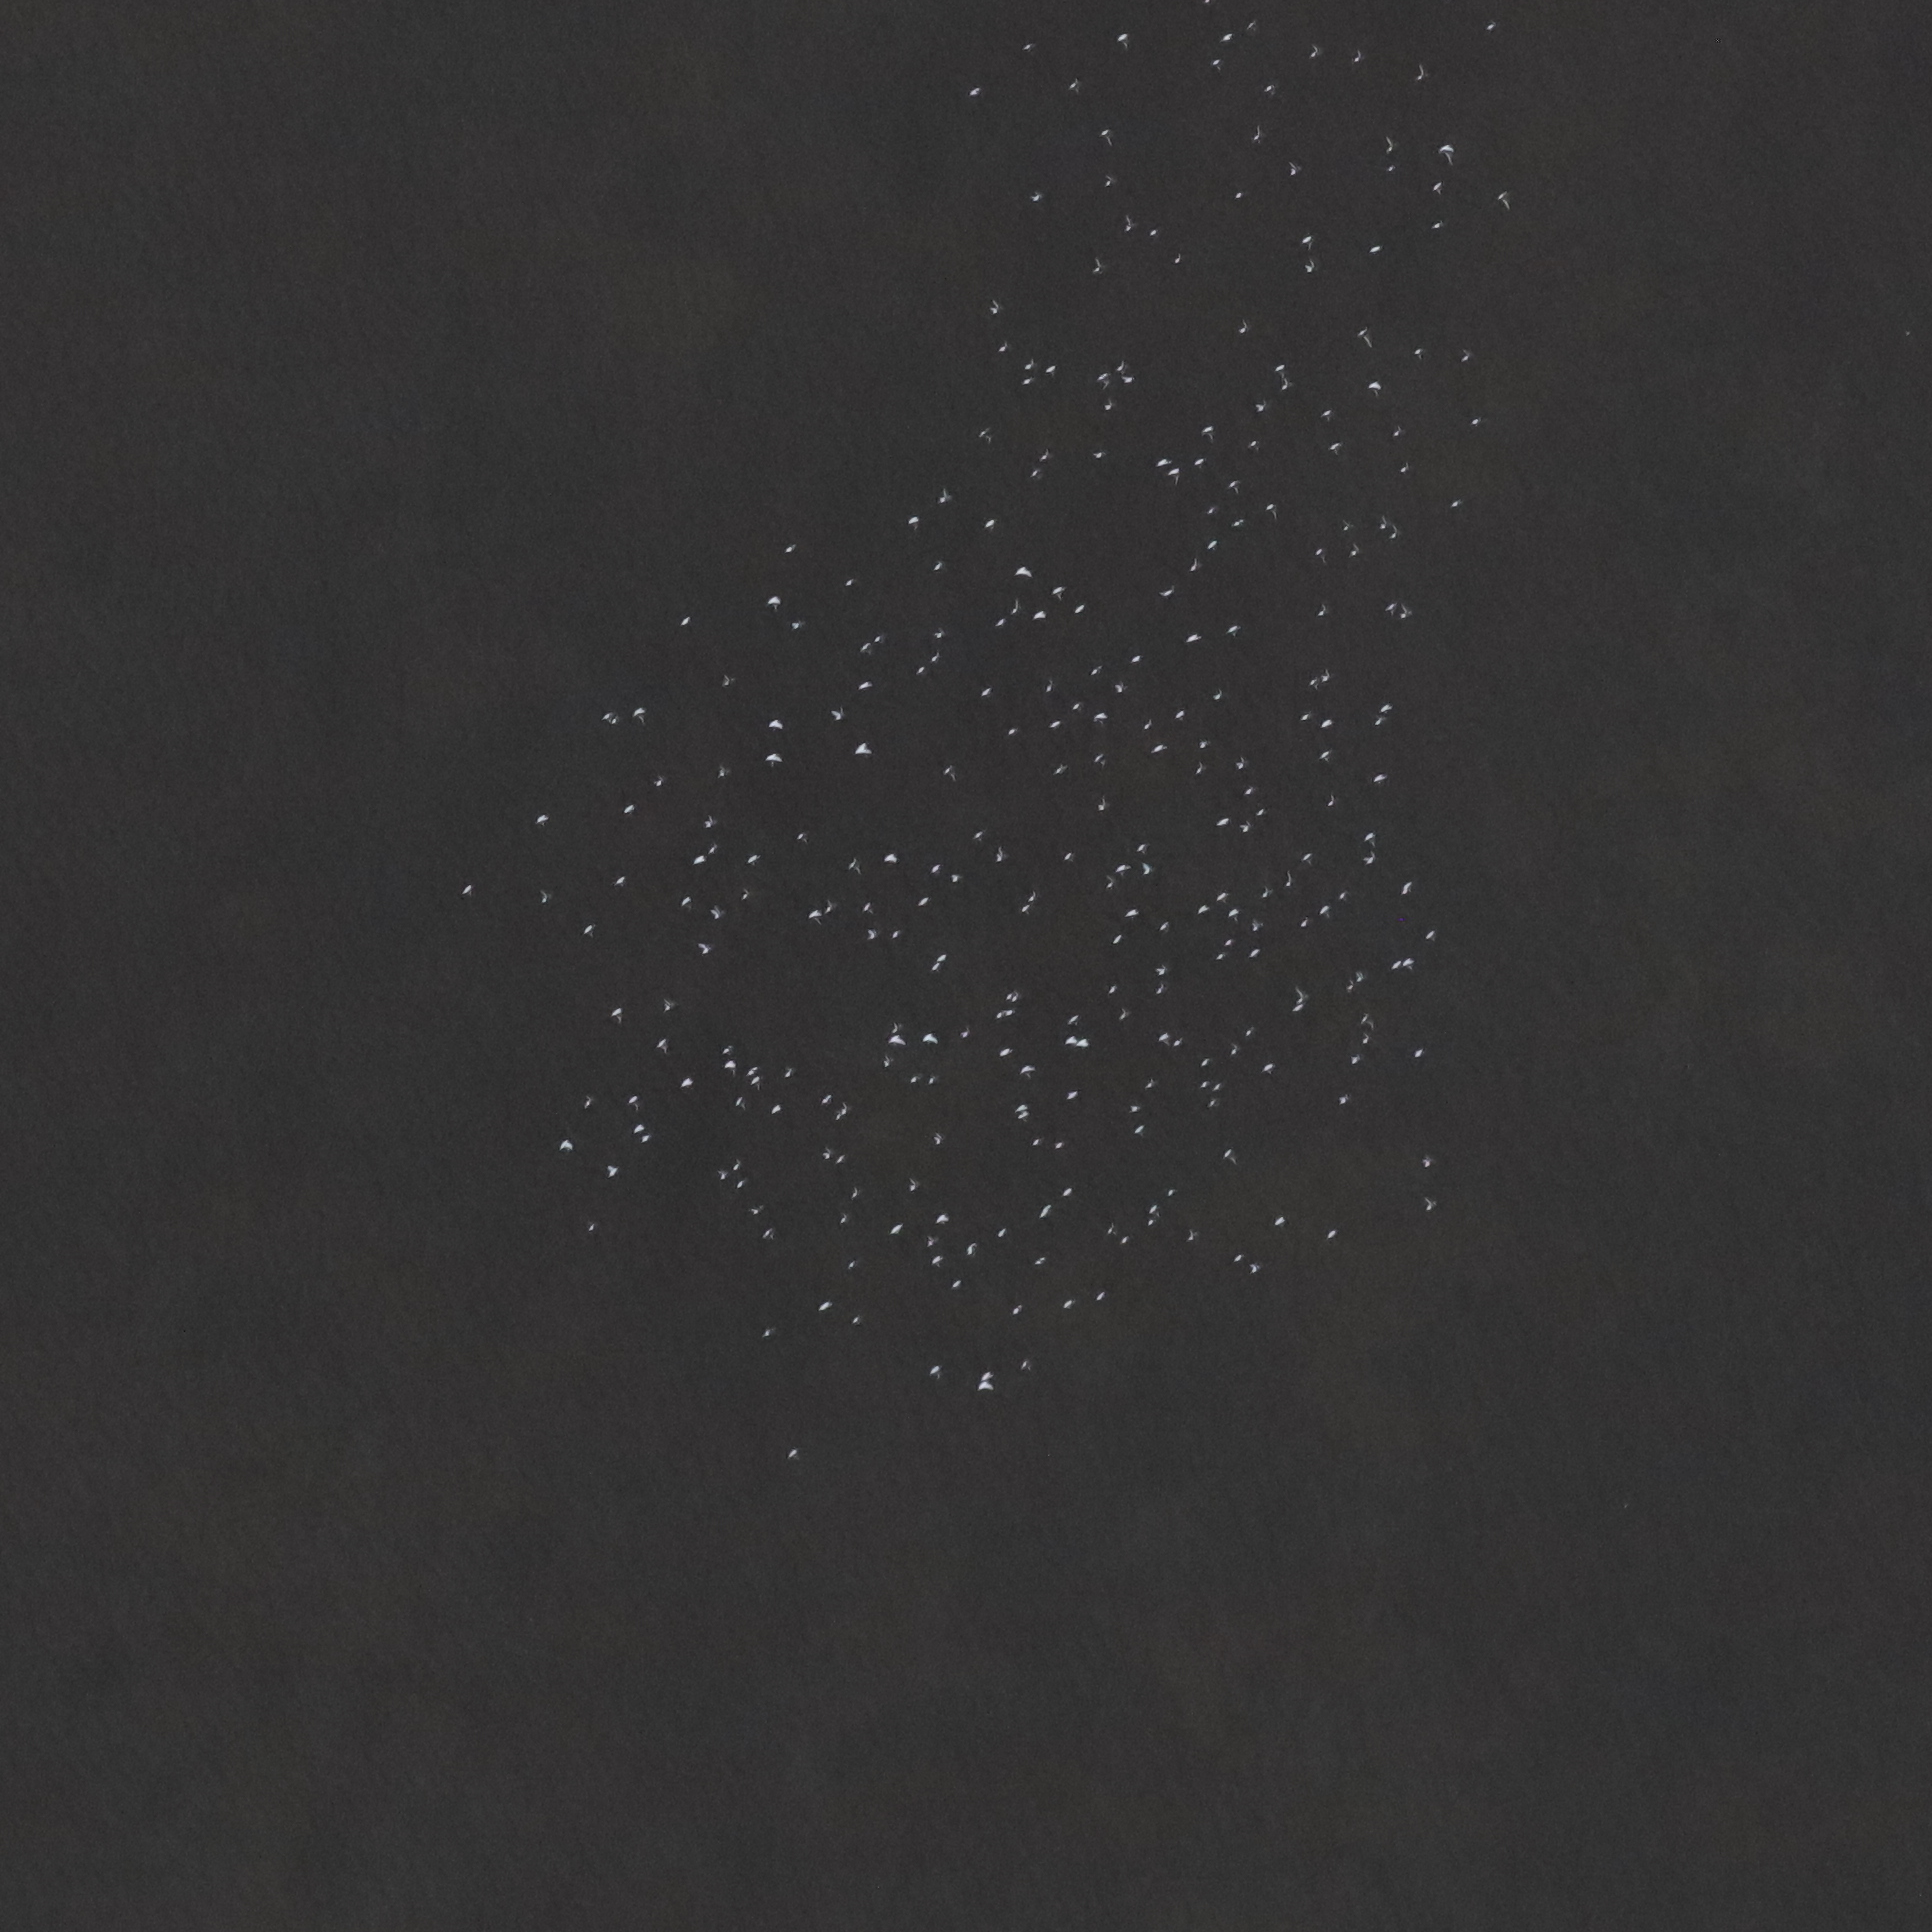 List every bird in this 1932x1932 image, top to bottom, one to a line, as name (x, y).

other bird (1251, 25)
other bird (1497, 25)
other bird (1127, 35)
other bird (1222, 39)
other bird (1030, 50)
other bird (1305, 54)
other bird (1354, 65)
other bird (1223, 74)
other bird (1069, 78)
other bird (1425, 83)
other bird (1281, 90)
other bird (974, 97)
other bird (1101, 133)
other bird (1273, 137)
other bird (1389, 140)
other bird (1453, 154)
other bird (1307, 160)
other bird (1393, 165)
other bird (1119, 183)
other bird (1436, 188)
other bird (1039, 198)
other bird (1243, 199)
other bird (1500, 202)
other bird (1436, 218)
other bird (1130, 226)
other bird (1155, 231)
other bird (1313, 237)
other bird (1381, 242)
other bird (1171, 261)
other bird (1322, 262)
other bird (1096, 268)
other bird (995, 311)
other bird (1248, 329)
other bird (1369, 334)
other bird (1006, 341)
other bird (1469, 353)
other bird (1419, 354)
other bird (1283, 362)
other bird (1126, 363)
other bird (1030, 364)
other bird (1059, 366)
other bird (1105, 376)
other bird (1125, 380)
other bird (1369, 383)
other bird (1288, 385)
other bird (1026, 387)
other bird (1117, 403)
other bird (1254, 413)
other bird (1324, 424)
other bird (1480, 427)
other bird (1398, 429)
other bird (1211, 432)
other bird (979, 436)
other bird (1253, 440)
other bird (1350, 450)
other bird (1096, 451)
other bird (1051, 454)
other bird (1407, 459)
other bird (1162, 463)
other bird (1201, 464)
other bird (1185, 466)
other bird (1036, 477)
other bird (951, 488)
other bird (1236, 491)
other bird (1453, 500)
other bird (1218, 505)
other bird (1273, 507)
other bird (917, 516)
other bird (994, 518)
other bird (1347, 519)
other bird (1239, 520)
other bird (1379, 520)
other bird (1405, 537)
other bird (794, 540)
other bird (1217, 543)
other bird (1325, 550)
other bird (1361, 550)
other bird (938, 560)
other bird (1028, 560)
other bird (1198, 565)
other bird (854, 569)
other bird (1171, 586)
other bird (1058, 594)
other bird (776, 595)
other bird (1027, 603)
other bird (1090, 608)
other bird (1393, 611)
other bird (1322, 613)
other bird (1045, 617)
other bird (804, 618)
other bird (694, 620)
other bird (1412, 620)
other bird (1010, 622)
other bird (939, 631)
other bird (1238, 634)
other bird (1204, 636)
other bird (887, 639)
other bird (866, 643)
other bird (937, 657)
other bird (1143, 662)
other bird (919, 671)
other bird (1107, 676)
other bird (1330, 678)
other bird (737, 679)
other bird (869, 680)
other bird (1313, 681)
other bird (1049, 684)
other bird (1219, 689)
other bird (988, 692)
other bird (1128, 693)
other bird (1083, 707)
other bird (1395, 708)
other bird (1313, 710)
other bird (847, 711)
other bird (1186, 711)
other bird (640, 712)
other bird (1336, 716)
other bird (609, 718)
other bird (777, 721)
other bird (1154, 721)
other bird (1064, 728)
other bird (1106, 728)
other bird (1383, 731)
other bird (1012, 734)
other bird (1215, 739)
other bird (870, 742)
other bird (1165, 754)
other bird (1332, 754)
other bird (1249, 758)
other bird (770, 763)
other bird (1104, 764)
other bird (1062, 765)
other bird (1208, 767)
other bird (948, 770)
other bird (728, 779)
other bird (1387, 781)
other bird (663, 783)
other bird (1257, 785)
other bird (1336, 791)
other bird (641, 810)
other bird (1106, 811)
other bird (1269, 811)
other bird (716, 820)
other bird (549, 823)
other bird (1223, 823)
other bird (1250, 824)
other bird (985, 835)
other bird (803, 837)
other bird (1373, 837)
other bird (1150, 843)
other bird (717, 849)
other bird (894, 856)
other bird (1071, 856)
other bird (756, 858)
other bird (1006, 861)
other bird (1309, 863)
other bird (1372, 863)
other bird (701, 865)
other bird (863, 867)
other bird (940, 868)
other bird (1124, 868)
other bird (1148, 871)
other bird (618, 884)
other bird (1111, 884)
other bird (961, 887)
other bird (1296, 888)
other bird (1345, 888)
other bird (1412, 888)
other bird (1269, 892)
other bird (481, 893)
other bird (1039, 895)
other bird (1225, 895)
other bird (553, 896)
other bird (751, 899)
other bird (692, 900)
other bird (870, 907)
other bird (1335, 908)
other bird (843, 909)
other bird (921, 909)
other bird (1195, 910)
other bird (1030, 911)
other bird (1236, 914)
other bird (815, 916)
other bird (1142, 916)
other bird (726, 917)
other bird (1265, 920)
other bird (1163, 929)
other bird (1307, 930)
other bird (1436, 932)
other bird (875, 935)
other bird (594, 936)
other bird (1238, 936)
other bird (897, 937)
other bird (1117, 938)
other bird (1260, 944)
other bird (1229, 954)
other bird (703, 956)
other bird (939, 960)
other bird (1416, 960)
other bird (1170, 964)
other bird (1398, 966)
other bird (1363, 973)
other bird (1119, 986)
other bird (1165, 990)
other bird (1348, 990)
other bird (1300, 993)
other bird (1017, 994)
other bird (678, 1010)
other bird (1290, 1011)
other bird (1080, 1014)
other bird (1369, 1015)
other bird (1007, 1016)
other bird (625, 1017)
other bird (1124, 1019)
other bird (1258, 1032)
other bird (973, 1035)
other bird (902, 1038)
other bird (1069, 1039)
other bird (1169, 1039)
other bird (1366, 1039)
other bird (1084, 1041)
other bird (665, 1042)
other bird (939, 1042)
other bird (1188, 1043)
other bird (733, 1045)
other bird (1237, 1049)
other bird (1420, 1049)
other bird (1002, 1050)
other bird (1361, 1057)
other bird (1209, 1060)
other bird (888, 1063)
other bird (1268, 1064)
other bird (758, 1066)
other bird (735, 1068)
other bird (1031, 1068)
other bird (794, 1070)
other bird (1163, 1072)
other bird (915, 1081)
other bird (691, 1082)
other bird (1081, 1084)
other bird (938, 1087)
other bird (1198, 1087)
other bird (1217, 1087)
other bird (764, 1088)
other bird (742, 1096)
other bird (639, 1099)
other bird (598, 1100)
other bird (833, 1100)
other bird (1018, 1100)
other bird (1145, 1101)
other bird (1351, 1106)
other bird (782, 1109)
other bird (1214, 1112)
other bird (844, 1117)
other bird (1030, 1119)
other bird (636, 1121)
other bird (938, 1134)
other bird (1144, 1134)
other bird (652, 1137)
other bird (1041, 1141)
other bird (577, 1143)
other bird (826, 1151)
other bird (1064, 1158)
other bird (1222, 1158)
other bird (1432, 1161)
other bird (842, 1163)
other bird (617, 1165)
other bird (740, 1167)
other bird (725, 1173)
other bird (913, 1183)
other bird (741, 1186)
other bird (1178, 1190)
other bird (855, 1193)
other bird (1070, 1193)
other bird (1433, 1201)
other bird (758, 1203)
other bird (1163, 1208)
other bird (1044, 1216)
other bird (840, 1218)
other bird (941, 1218)
other bird (1115, 1223)
other bird (1161, 1223)
other bird (1277, 1225)
other bird (598, 1227)
other bird (775, 1227)
other bird (1005, 1232)
other bird (903, 1234)
other bird (1195, 1238)
other bird (1128, 1239)
other bird (1336, 1239)
other bird (931, 1241)
other bird (978, 1247)
other bird (1236, 1259)
other bird (862, 1260)
other bird (1036, 1262)
other bird (941, 1263)
other bird (1261, 1271)
other bird (962, 1285)
other bird (1092, 1288)
other bird (1062, 1300)
other bird (825, 1302)
other bird (1027, 1307)
other bird (864, 1320)
other bird (770, 1323)
other bird (1032, 1366)
other bird (940, 1371)
other bird (988, 1376)
other bird (987, 1392)
other bird (792, 1452)